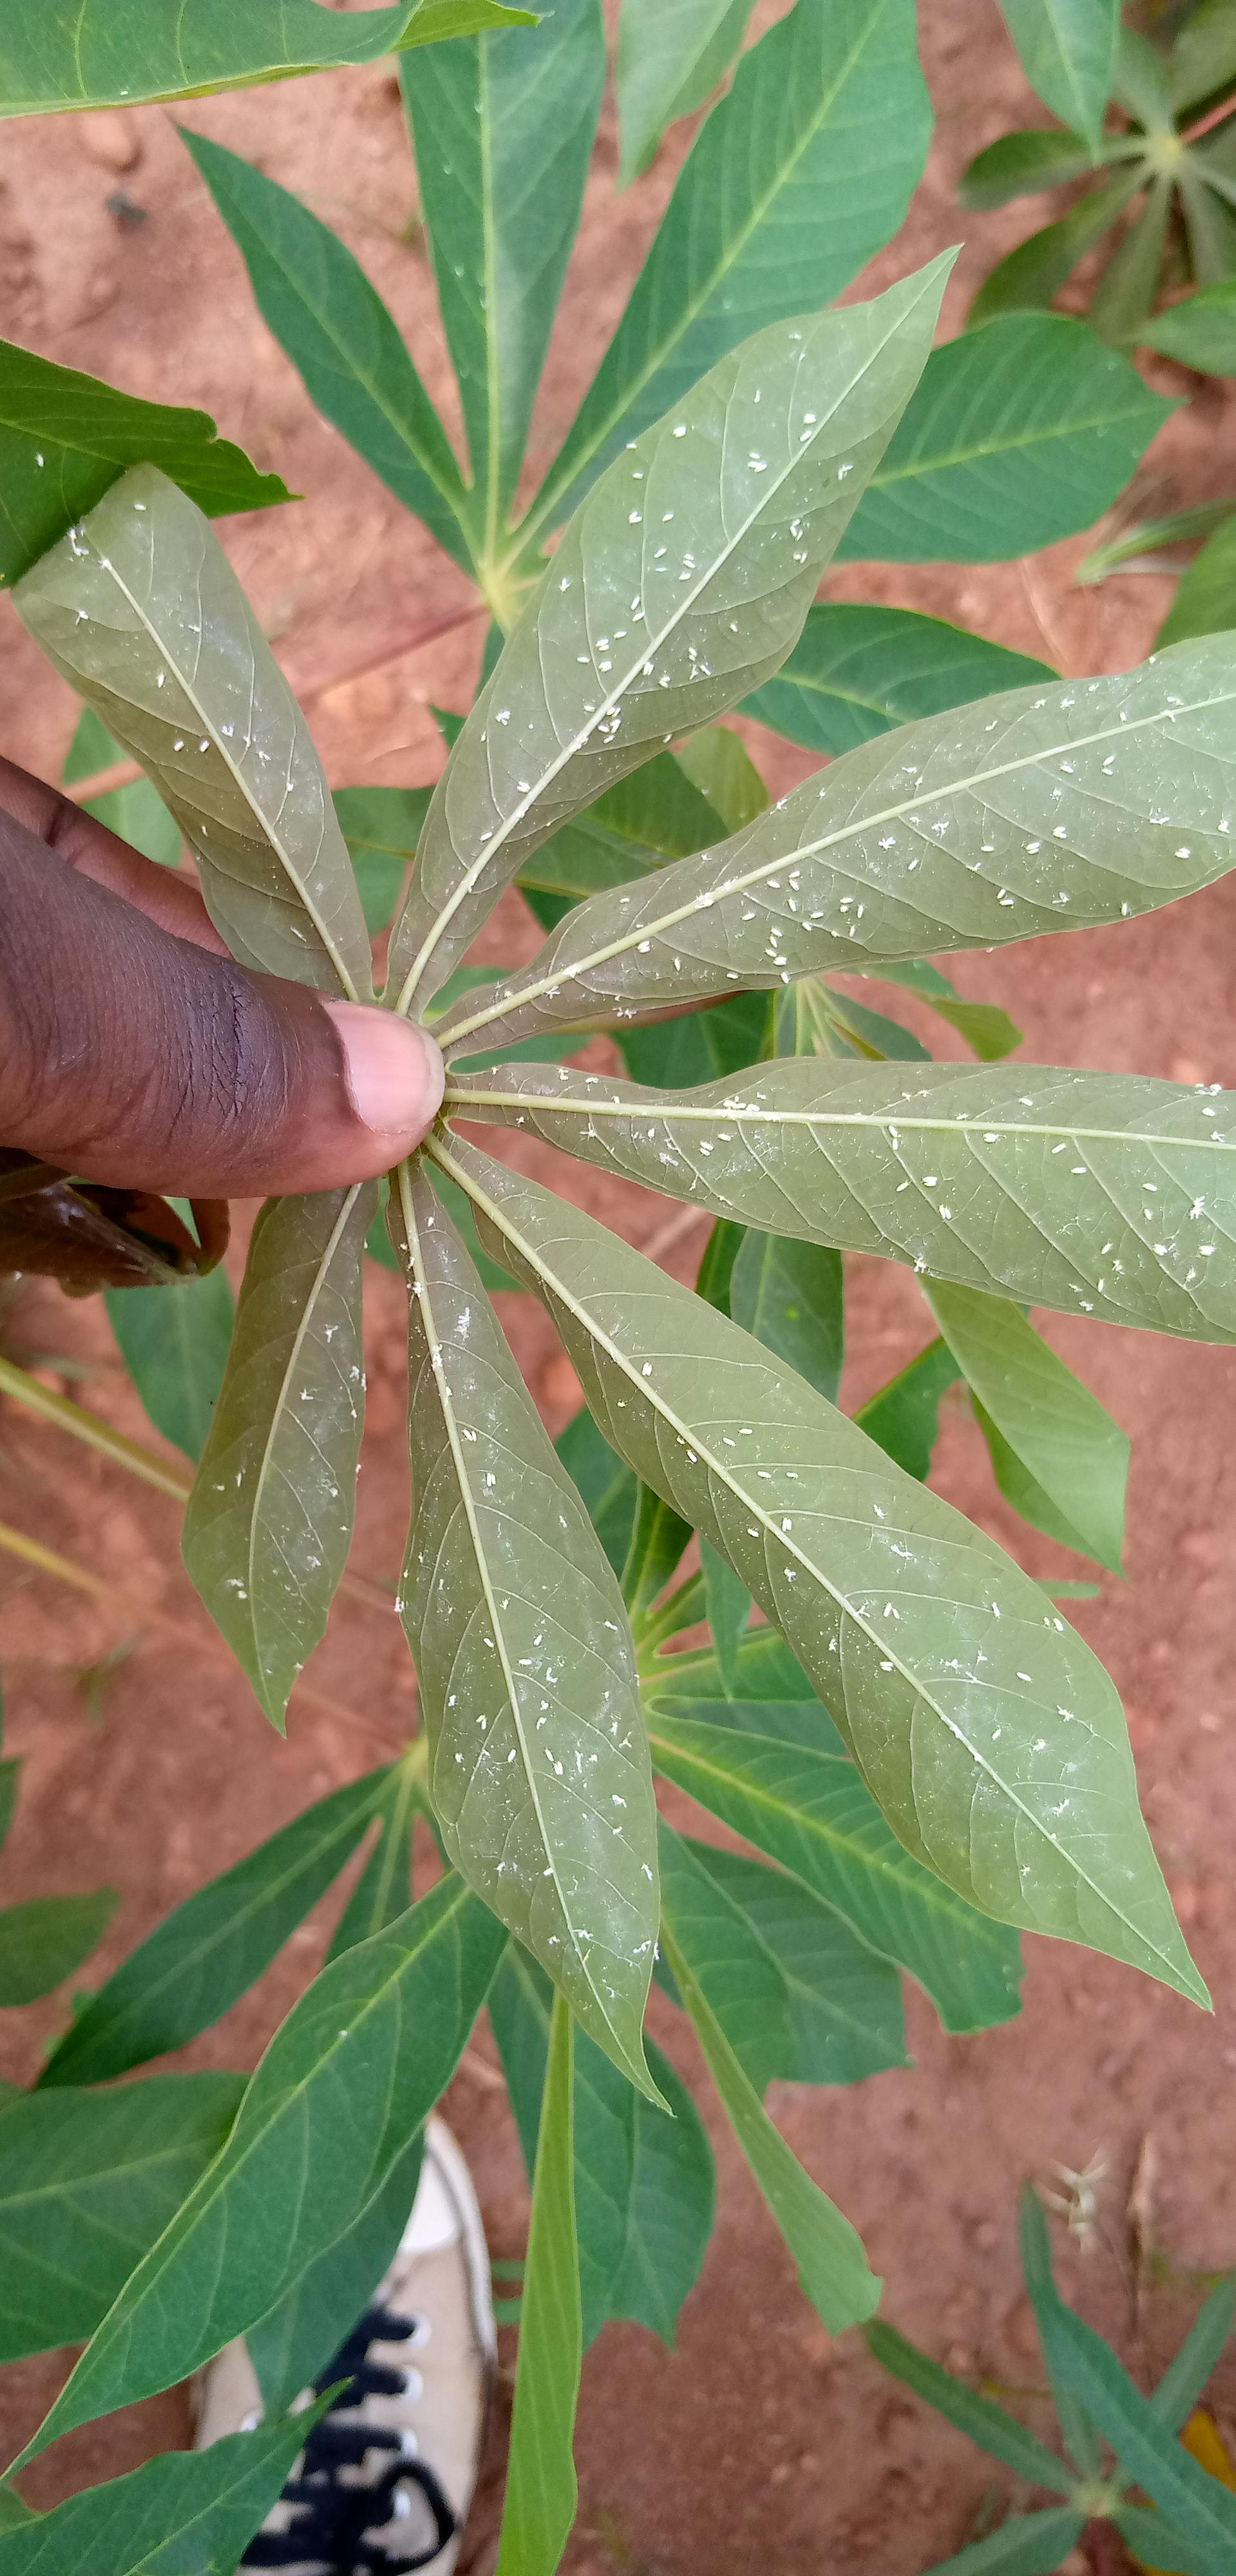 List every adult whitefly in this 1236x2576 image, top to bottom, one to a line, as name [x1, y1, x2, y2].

whitefly [797, 406, 825, 428]
whitefly [669, 423, 688, 442]
whitefly [793, 428, 817, 446]
whitefly [623, 439, 642, 456]
whitefly [745, 450, 763, 470]
whitefly [743, 457, 769, 478]
whitefly [629, 469, 650, 484]
whitefly [124, 495, 156, 531]
whitefly [625, 508, 644, 528]
whitefly [662, 510, 675, 524]
whitefly [783, 520, 806, 542]
whitefly [646, 542, 670, 559]
whitefly [786, 549, 814, 567]
whitefly [673, 570, 695, 583]
whitefly [554, 577, 576, 598]
whitefly [618, 592, 646, 613]
whitefly [631, 607, 650, 630]
whitefly [724, 618, 740, 640]
whitefly [610, 625, 632, 644]
whitefly [597, 633, 616, 656]
whitefly [680, 639, 706, 663]
whitefly [576, 649, 591, 670]
whitefly [635, 651, 657, 677]
whitefly [594, 658, 613, 678]
whitefly [697, 659, 715, 679]
whitefly [151, 667, 173, 691]
whitefly [657, 670, 673, 692]
whitefly [582, 701, 597, 715]
whitefly [1112, 706, 1131, 733]
whitefly [603, 706, 623, 719]
whitefly [494, 707, 514, 727]
whitefly [603, 715, 623, 737]
whitefly [594, 719, 608, 737]
whitefly [163, 730, 188, 758]
whitefly [659, 730, 675, 744]
whitefly [600, 732, 620, 751]
whitefly [193, 735, 227, 762]
whitefly [1100, 748, 1127, 773]
whitefly [1053, 754, 1077, 782]
whitefly [1097, 761, 1115, 783]
whitefly [514, 779, 536, 799]
whitefly [1210, 810, 1230, 842]
whitefly [1048, 822, 1069, 843]
whitefly [478, 830, 494, 840]
whitefly [878, 835, 897, 852]
whitefly [1170, 837, 1197, 866]
whitefly [980, 840, 996, 855]
whitefly [1021, 840, 1042, 857]
whitefly [901, 858, 921, 872]
whitefly [788, 867, 803, 883]
whitefly [785, 878, 805, 895]
whitefly [762, 880, 778, 895]
whitefly [1046, 885, 1074, 909]
whitefly [990, 887, 1016, 915]
whitefly [613, 890, 637, 909]
whitefly [836, 894, 853, 913]
whitefly [995, 895, 1015, 912]
whitefly [783, 895, 798, 916]
whitefly [1116, 899, 1132, 917]
whitefly [851, 900, 866, 922]
whitefly [835, 904, 851, 919]
whitefly [807, 905, 825, 923]
whitefly [736, 908, 756, 929]
whitefly [797, 917, 816, 936]
whitefly [841, 921, 859, 942]
whitefly [767, 925, 784, 939]
whitefly [828, 927, 840, 943]
whitefly [766, 934, 778, 950]
whitefly [634, 938, 654, 960]
whitefly [763, 945, 779, 961]
whitefly [771, 953, 793, 972]
whitefly [670, 954, 686, 974]
whitefly [723, 967, 742, 984]
whitefly [770, 970, 794, 987]
whitefly [604, 1089, 623, 1108]
whitefly [719, 1093, 739, 1115]
whitefly [1017, 1095, 1035, 1109]
whitefly [733, 1098, 747, 1113]
whitefly [744, 1101, 760, 1115]
whitefly [1201, 1106, 1221, 1119]
whitefly [881, 1121, 901, 1139]
whitefly [642, 1123, 661, 1146]
whitefly [717, 1128, 731, 1144]
whitefly [983, 1129, 1002, 1145]
whitefly [888, 1135, 901, 1151]
whitefly [695, 1137, 712, 1159]
whitefly [1045, 1137, 1067, 1156]
whitefly [698, 1139, 716, 1152]
whitefly [1069, 1161, 1091, 1180]
whitefly [921, 1173, 938, 1189]
whitefly [894, 1177, 912, 1195]
whitefly [1142, 1180, 1158, 1195]
whitefly [936, 1201, 951, 1220]
whitefly [1138, 1207, 1153, 1224]
whitefly [422, 1209, 445, 1231]
whitefly [1100, 1239, 1114, 1257]
whitefly [1150, 1240, 1167, 1256]
whitefly [1201, 1240, 1217, 1262]
whitefly [1094, 1278, 1107, 1293]
whitefly [637, 1354, 664, 1387]
whitefly [738, 1414, 756, 1443]
whitefly [458, 1424, 482, 1446]
whitefly [719, 1432, 743, 1454]
whitefly [670, 1433, 689, 1450]
whitefly [683, 1448, 703, 1470]
whitefly [747, 1462, 772, 1490]
whitefly [779, 1462, 800, 1491]
whitefly [481, 1470, 503, 1490]
whitefly [778, 1515, 796, 1544]
whitefly [743, 1520, 762, 1544]
whitefly [779, 1562, 800, 1584]
whitefly [885, 1589, 898, 1631]
whitefly [1040, 1616, 1062, 1642]
whitefly [474, 1623, 510, 1655]
whitefly [528, 1632, 545, 1648]
whitefly [870, 1653, 898, 1677]
whitefly [515, 1654, 532, 1668]
whitefly [1010, 1659, 1034, 1690]
whitefly [470, 1707, 492, 1736]
whitefly [990, 1721, 1003, 1743]
whitefly [501, 1738, 520, 1771]
whitefly [541, 1746, 559, 1777]
whitefly [551, 1758, 568, 1782]
whitefly [610, 1817, 636, 1851]
whitefly [544, 1855, 569, 1884]